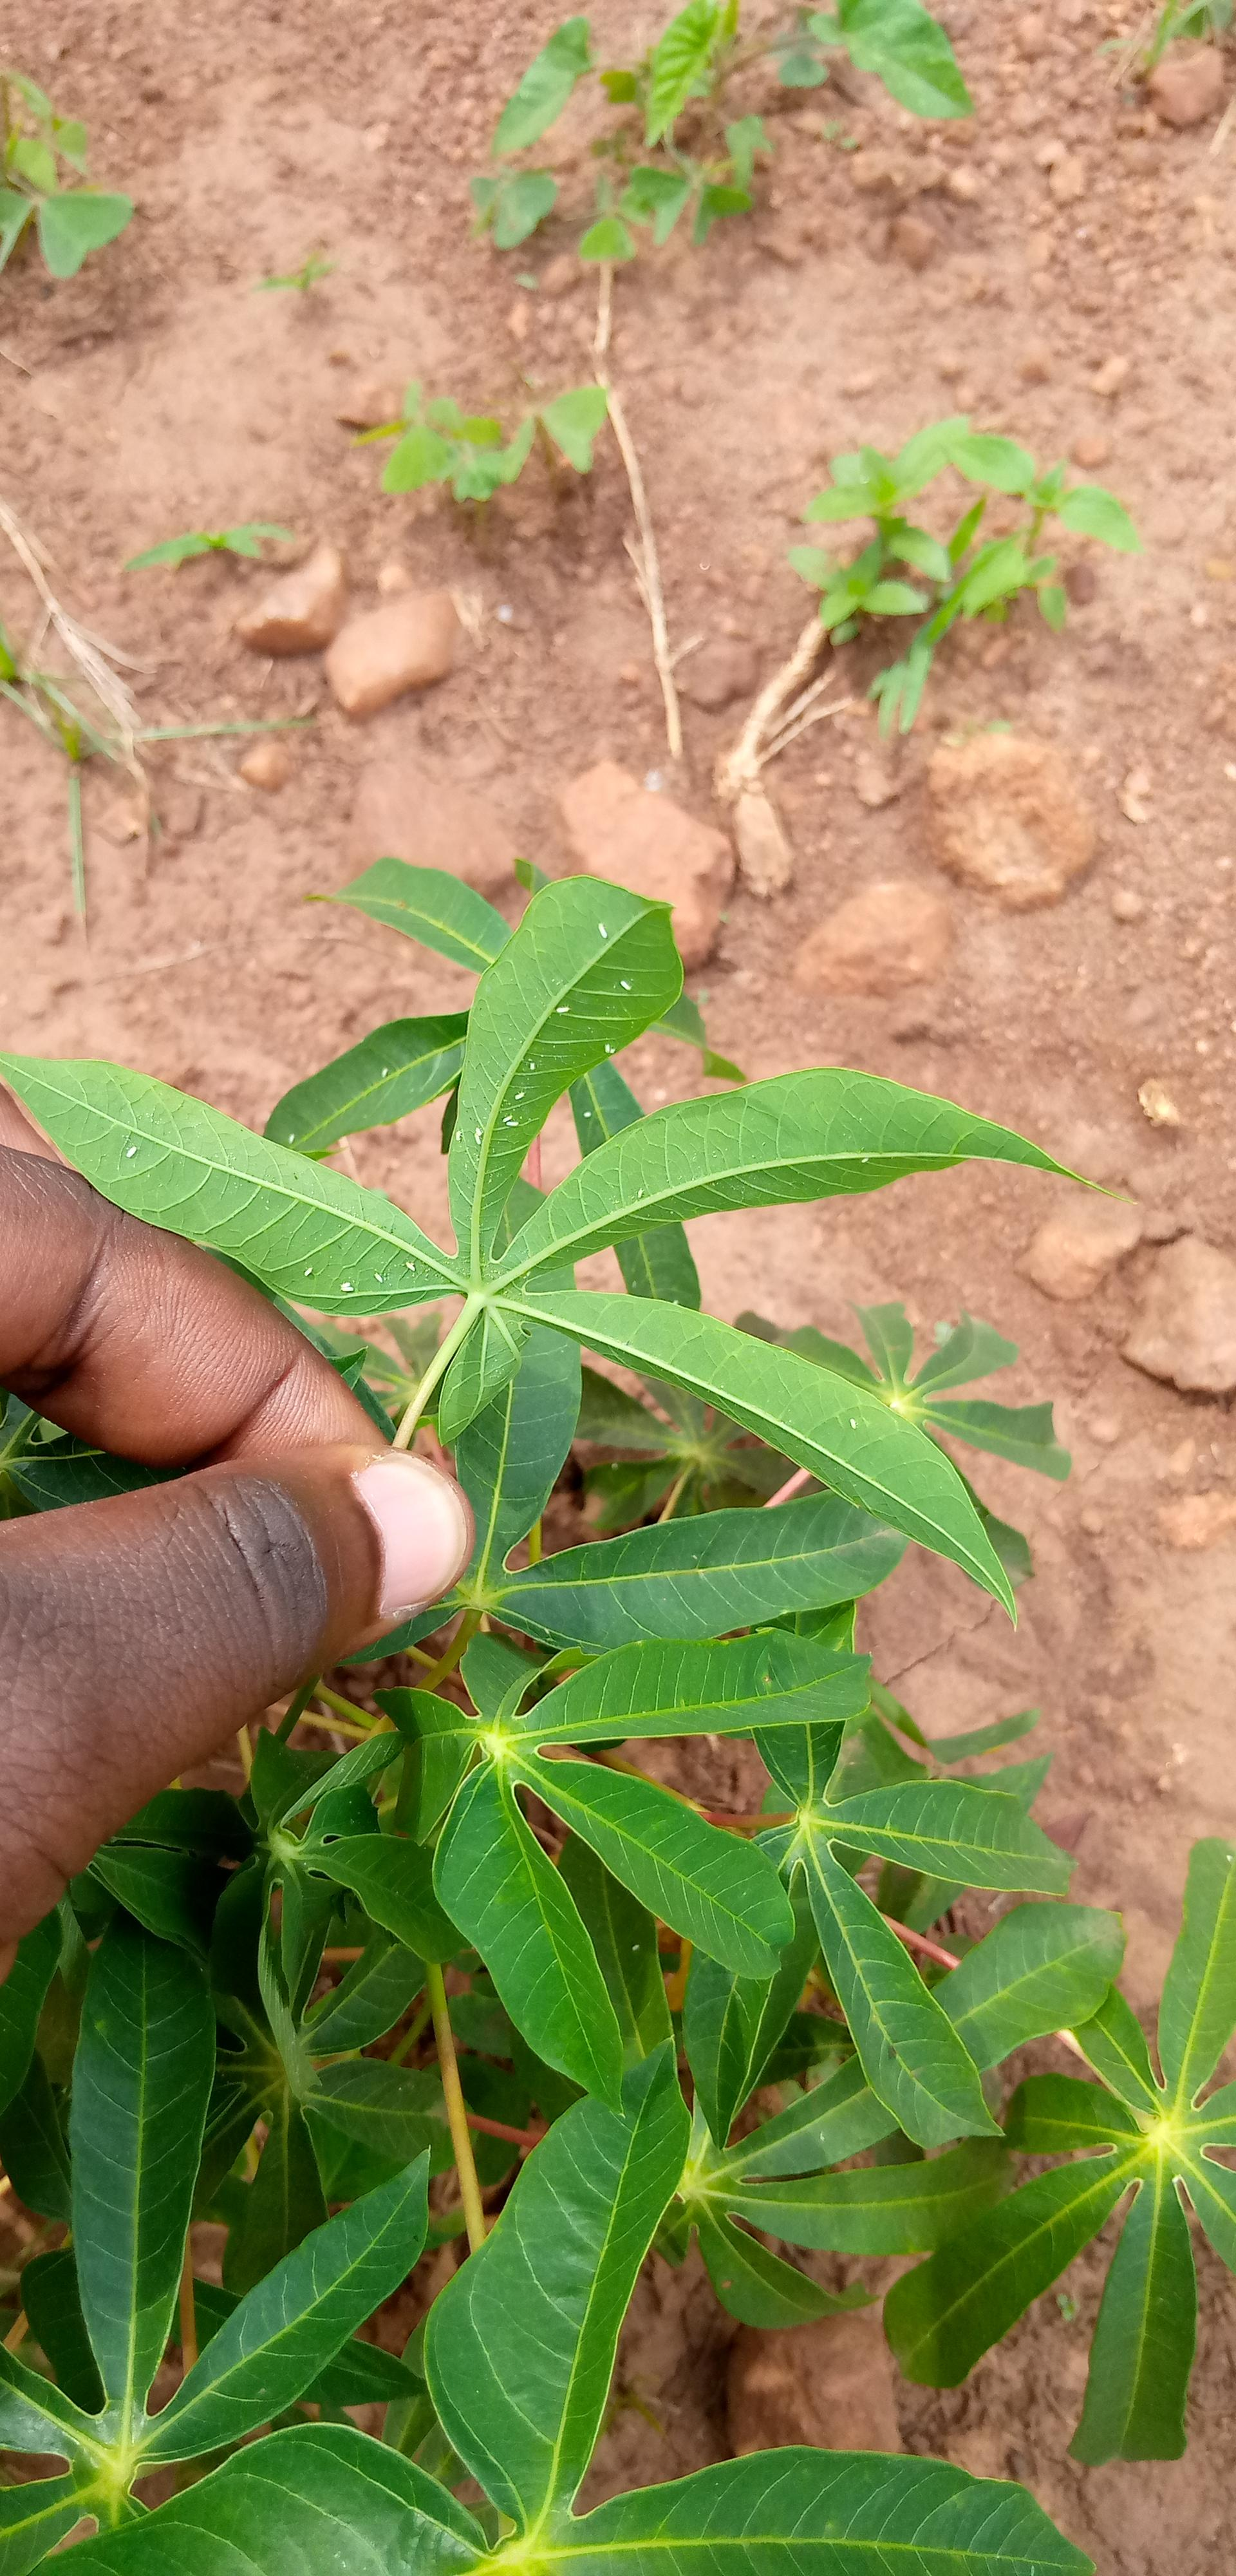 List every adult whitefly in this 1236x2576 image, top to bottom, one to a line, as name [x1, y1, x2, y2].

whitefly [597, 922, 610, 940]
whitefly [619, 980, 633, 992]
whitefly [555, 1005, 573, 1015]
whitefly [604, 1042, 610, 1054]
whitefly [610, 1047, 617, 1054]
whitefly [380, 1065, 390, 1079]
whitefly [513, 1091, 527, 1101]
whitefly [581, 1108, 594, 1121]
whitefly [501, 1115, 514, 1123]
whitefly [505, 1121, 520, 1128]
whitefly [474, 1126, 483, 1137]
whitefly [454, 1129, 463, 1142]
whitefly [286, 1132, 298, 1147]
whitefly [473, 1132, 483, 1147]
whitefly [124, 1144, 140, 1161]
whitefly [861, 1157, 870, 1164]
whitefly [636, 1187, 646, 1200]
whitefly [404, 1260, 417, 1273]
whitefly [302, 1265, 315, 1278]
whitefly [372, 1271, 384, 1285]
whitefly [339, 1282, 351, 1287]
whitefly [339, 1287, 356, 1293]
whitefly [848, 1416, 859, 1432]
whitefly [630, 1942, 642, 1955]